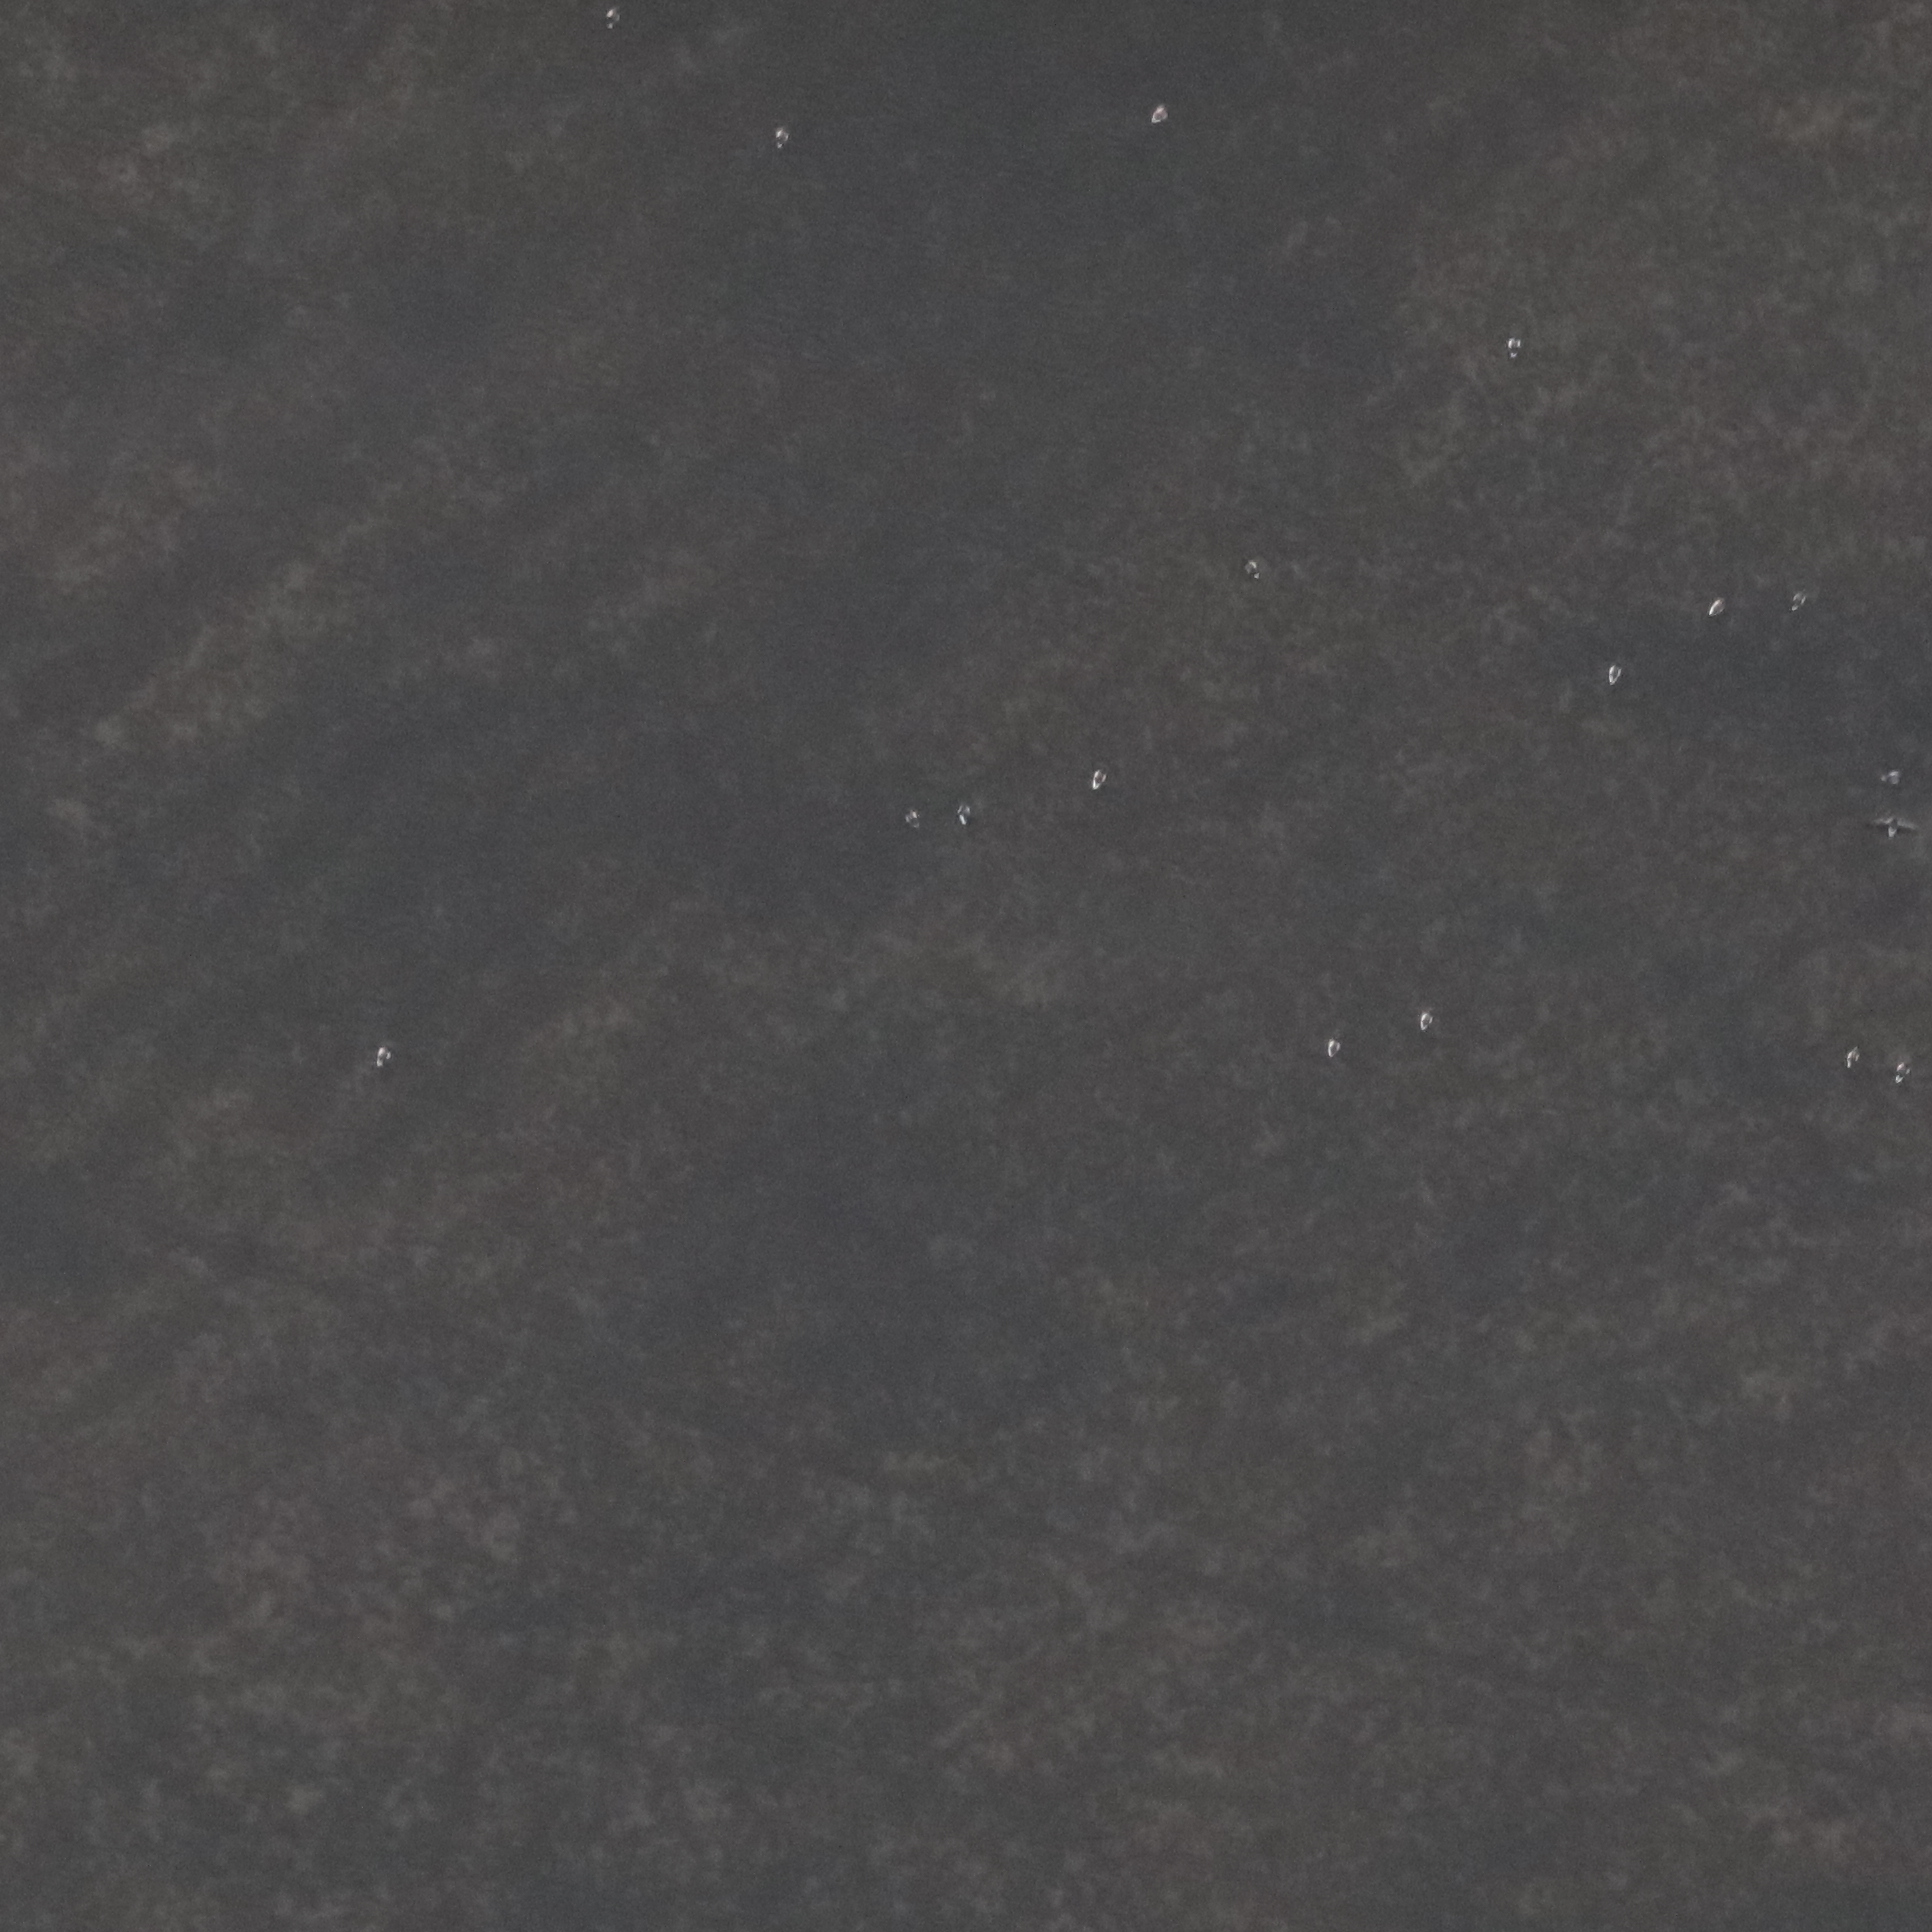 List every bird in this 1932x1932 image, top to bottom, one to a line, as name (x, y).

brant (612, 16)
brant (1160, 113)
brant (782, 135)
brant (1513, 347)
brant (1253, 570)
brant (1797, 601)
brant (1717, 603)
brant (1617, 673)
brant (1889, 776)
brant (1101, 781)
brant (965, 814)
brant (914, 818)
brant (1889, 825)
brant (1426, 1021)
brant (1336, 1050)
brant (382, 1051)
brant (1854, 1056)
brant (1901, 1070)